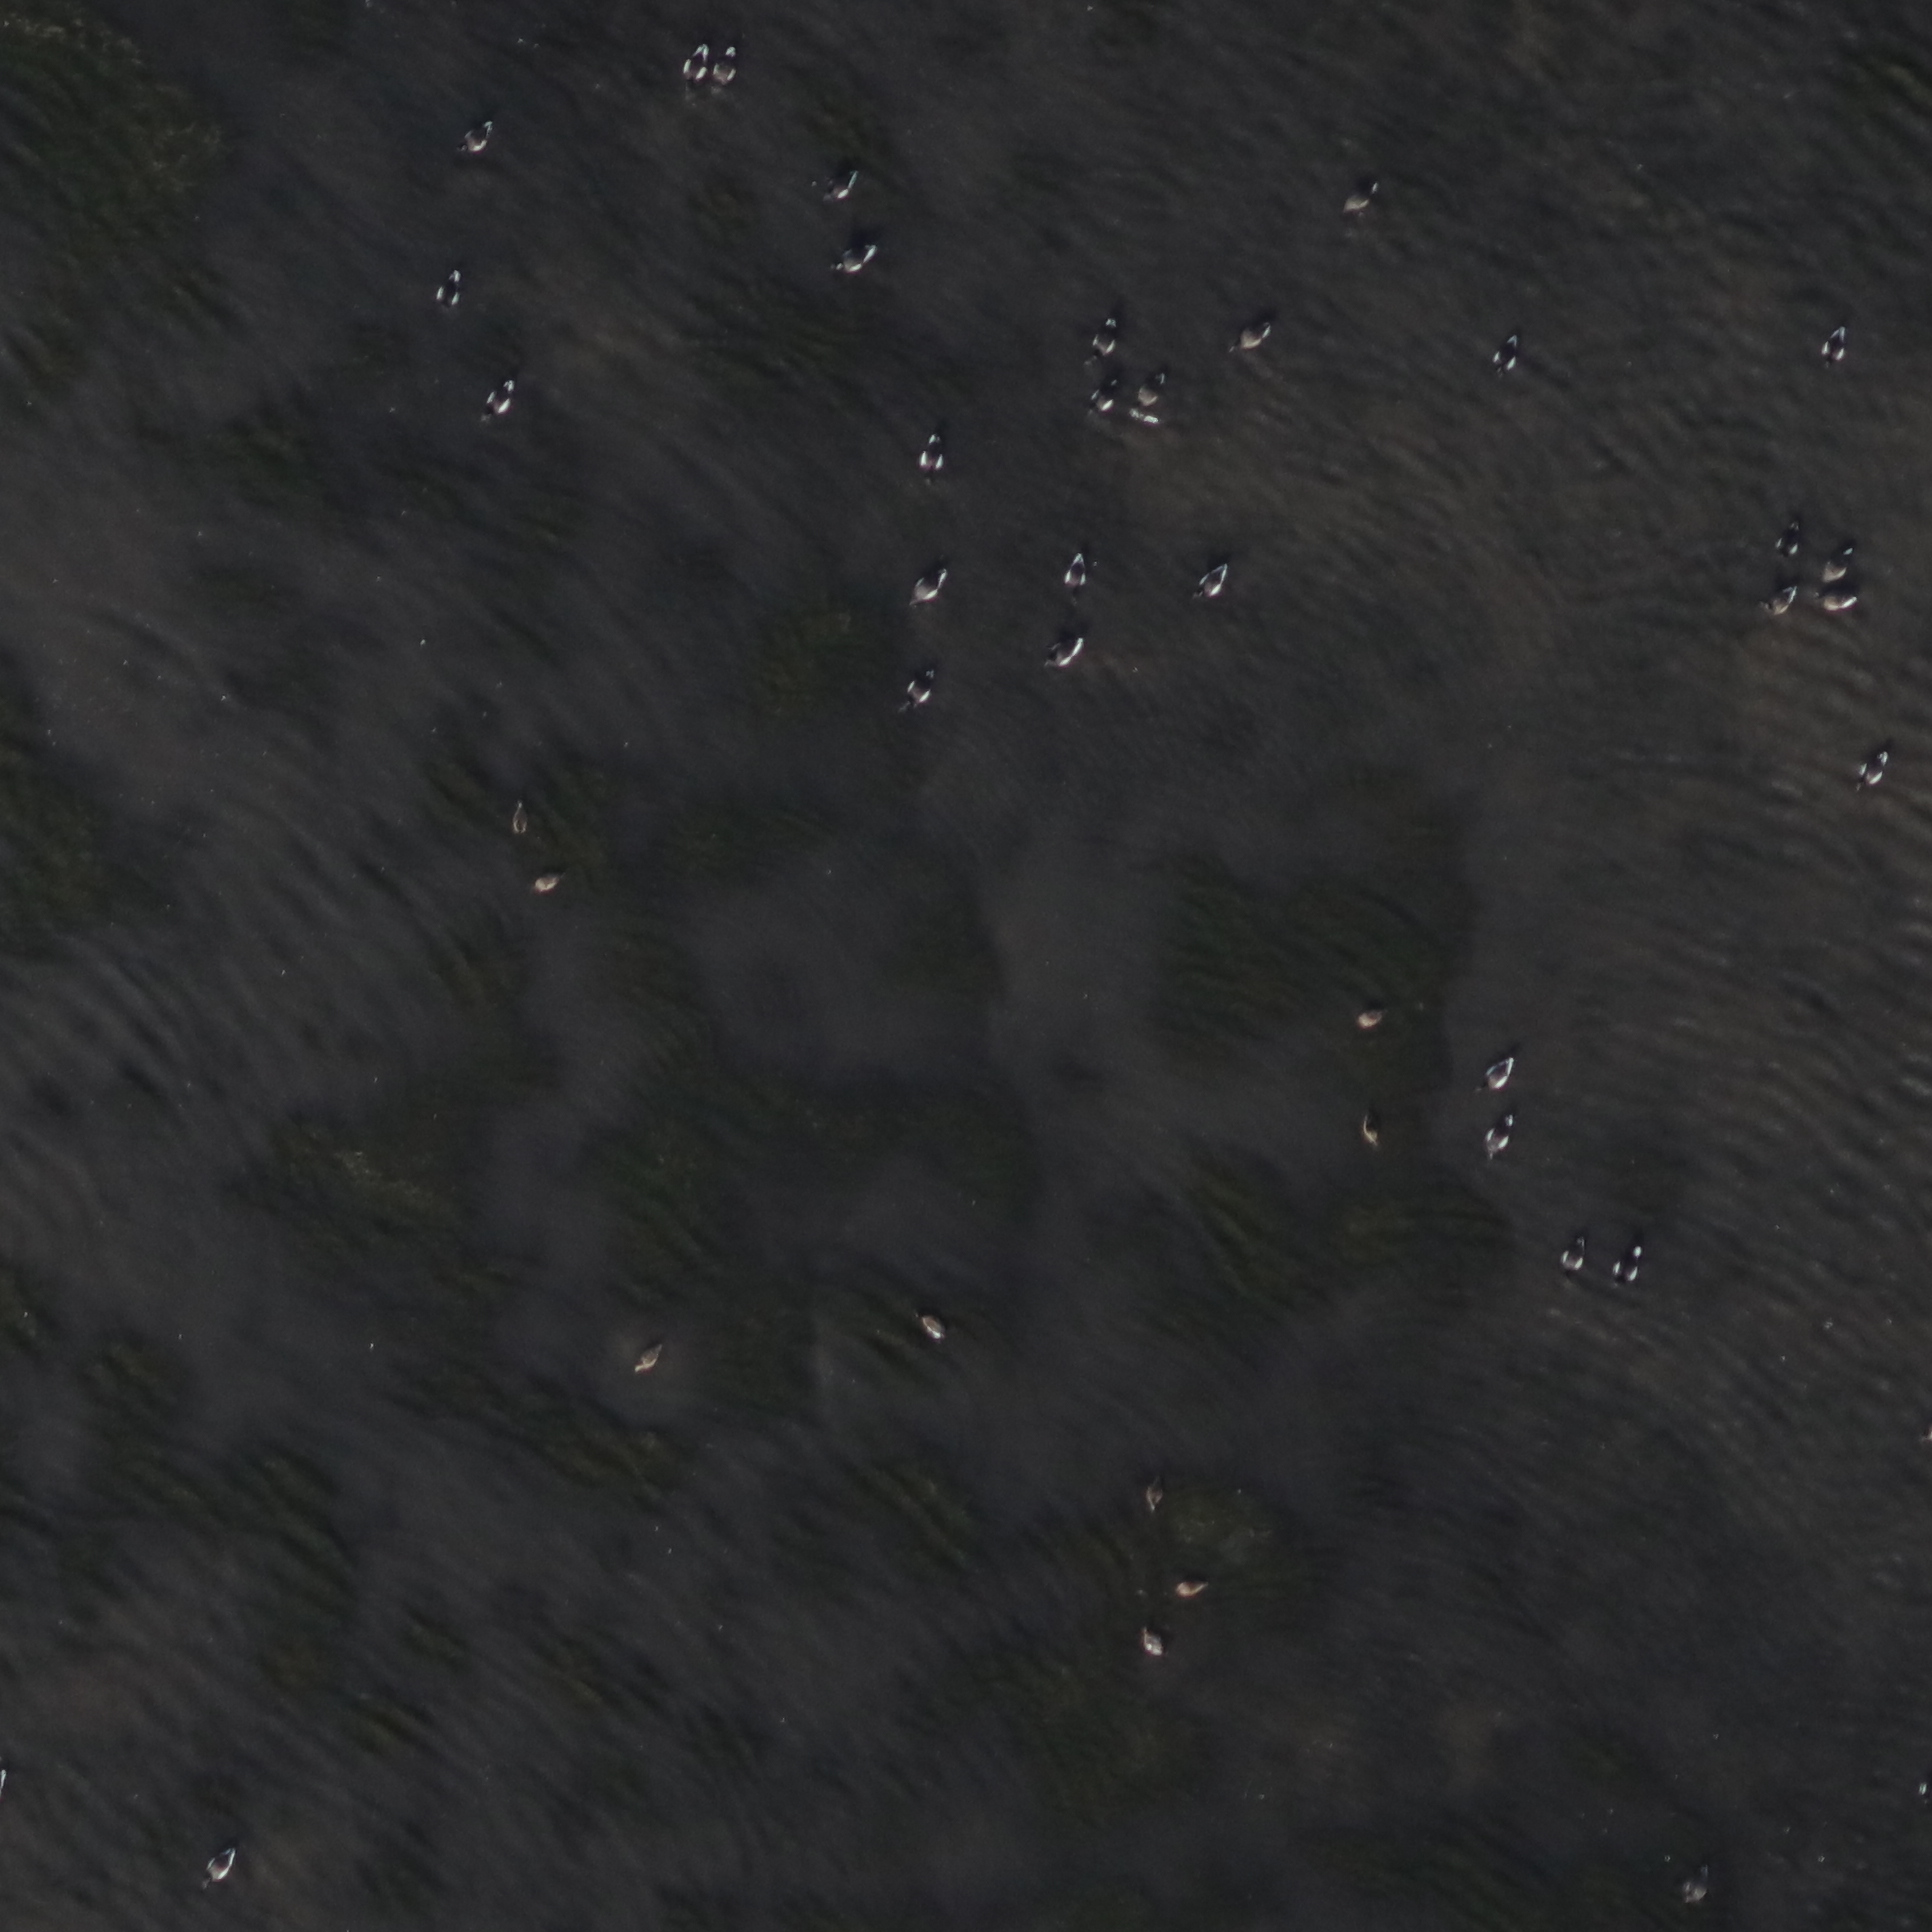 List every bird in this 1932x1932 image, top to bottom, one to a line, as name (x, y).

brant (728, 65)
brant (697, 67)
brant (476, 140)
brant (841, 185)
brant (1358, 200)
brant (856, 257)
brant (451, 288)
brant (1252, 338)
brant (1106, 341)
brant (1835, 346)
brant (1505, 357)
brant (1112, 394)
brant (1150, 397)
brant (499, 399)
brant (931, 456)
brant (1786, 542)
brant (1839, 563)
brant (1079, 574)
brant (1211, 581)
brant (930, 589)
brant (1780, 601)
brant (1840, 605)
brant (1065, 652)
brant (918, 689)
brant (1871, 770)
other bird (522, 819)
other bird (545, 885)
other bird (1367, 1008)
brant (1497, 1073)
other bird (1373, 1133)
brant (1501, 1135)
brant (1574, 1261)
brant (1629, 1267)
other bird (937, 1331)
other bird (651, 1357)
other bird (1159, 1496)
other bird (1183, 1581)
other bird (1149, 1651)
brant (219, 1865)
brant (1701, 1880)